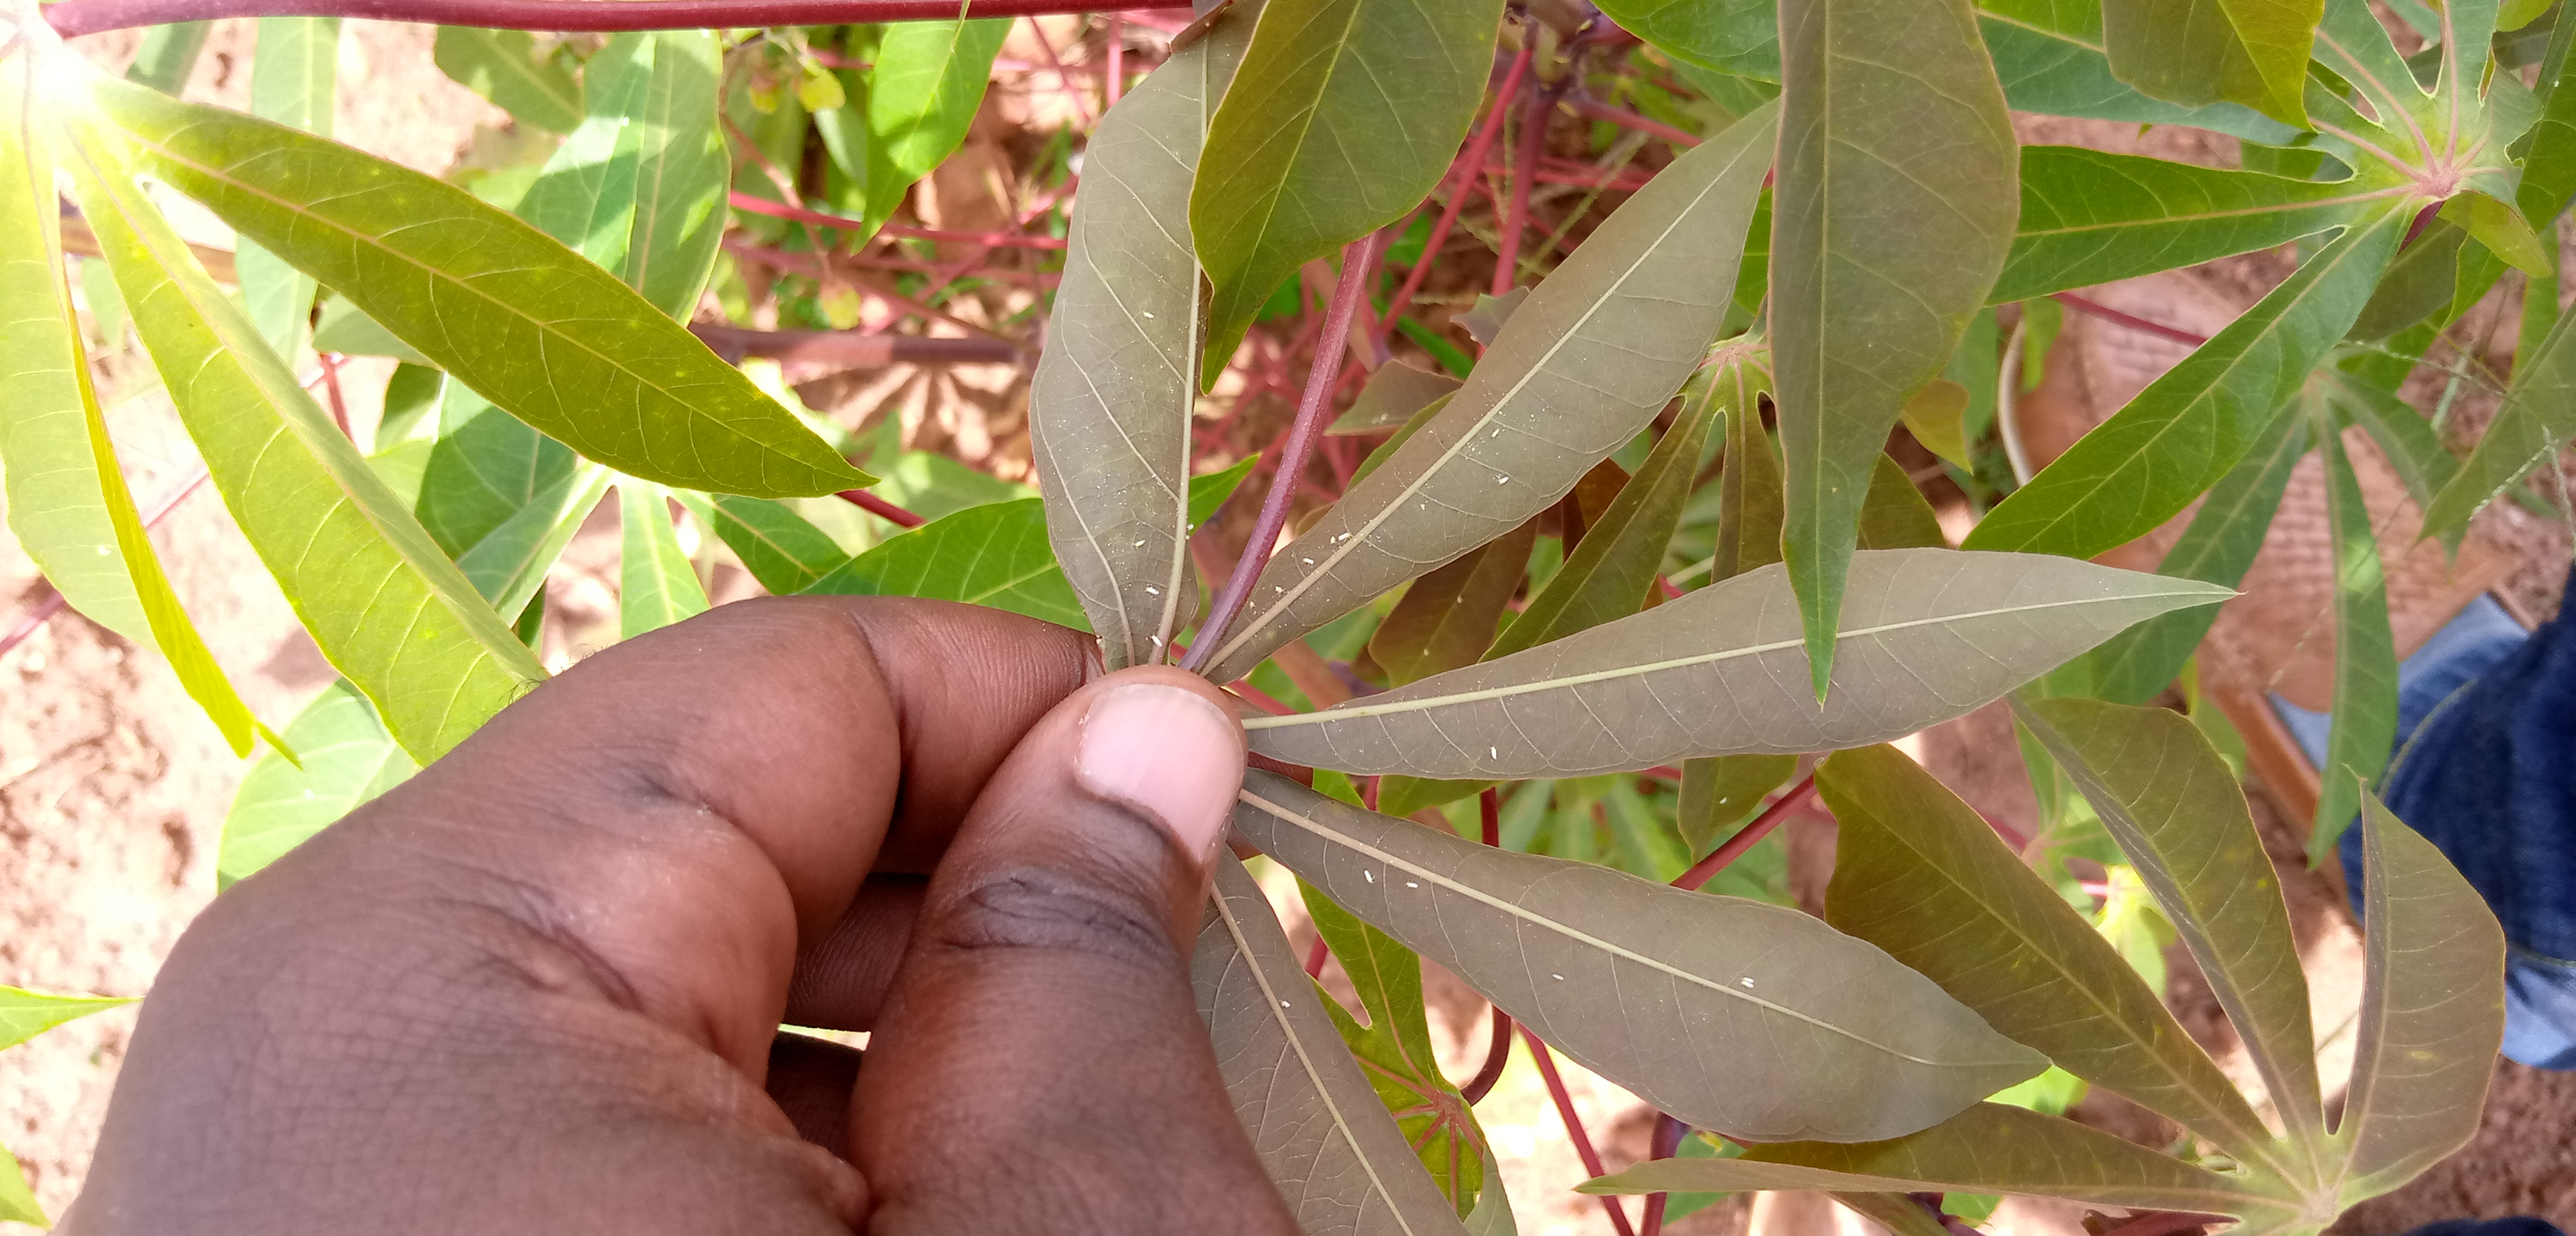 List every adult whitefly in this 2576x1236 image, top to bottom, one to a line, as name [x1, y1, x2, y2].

whitefly [1204, 20, 1213, 29]
whitefly [1141, 307, 1157, 323]
whitefly [1489, 426, 1502, 442]
whitefly [1496, 474, 1511, 487]
whitefly [1185, 521, 1196, 531]
whitefly [1338, 530, 1353, 543]
whitefly [1328, 534, 1336, 547]
whitefly [1131, 537, 1146, 550]
whitefly [1301, 556, 1316, 567]
whitefly [1141, 583, 1162, 599]
whitefly [1272, 583, 1287, 595]
whitefly [1247, 598, 1260, 611]
whitefly [1149, 632, 1165, 650]
whitefly [1489, 743, 1499, 762]
whitefly [1718, 796, 1728, 805]
whitefly [1361, 867, 1377, 885]
whitefly [1404, 879, 1421, 891]
whitefly [1549, 972, 1569, 984]
whitefly [1740, 976, 1756, 985]
whitefly [1739, 980, 1756, 991]
whitefly [1279, 998, 1293, 1011]